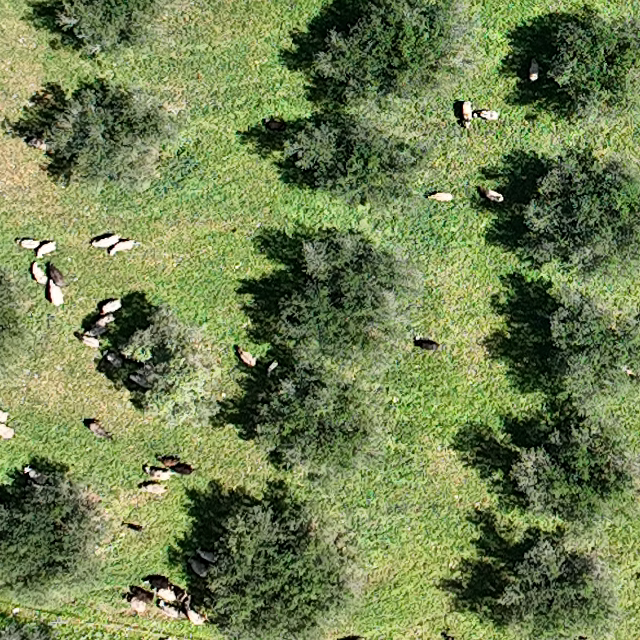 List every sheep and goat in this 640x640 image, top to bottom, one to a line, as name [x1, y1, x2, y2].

sheep [530, 59, 539, 81]
sheep [462, 101, 472, 129]
sheep [473, 110, 500, 120]
sheep [27, 139, 50, 151]
sheep [479, 184, 504, 203]
sheep [427, 193, 453, 202]
sheep [91, 233, 120, 247]
sheep [16, 239, 40, 249]
sheep [110, 239, 135, 257]
sheep [36, 241, 57, 259]
sheep [32, 261, 49, 285]
sheep [47, 263, 69, 287]
sheep [48, 280, 63, 305]
sheep [100, 298, 121, 315]
sheep [85, 315, 115, 335]
sheep [80, 335, 103, 348]
sheep [413, 340, 439, 350]
sheep [237, 348, 257, 367]
sheep [101, 350, 122, 368]
sheep [268, 361, 278, 373]
sheep [620, 365, 638, 378]
sheep [128, 375, 153, 389]
sheep [0, 405, 9, 422]
sheep [0, 419, 15, 439]
sheep [88, 421, 114, 441]
sheep [156, 454, 180, 466]
sheep [172, 462, 192, 475]
sheep [142, 464, 172, 481]
sheep [24, 465, 42, 478]
sheep [139, 484, 166, 494]
sheep [122, 520, 143, 532]
sheep [195, 547, 216, 563]
sheep [186, 557, 208, 578]
sheep [142, 575, 169, 590]
sheep [130, 585, 155, 603]
sheep [170, 585, 188, 601]
sheep [158, 589, 178, 605]
sheep [126, 593, 147, 612]
sheep [159, 600, 183, 620]
sheep [186, 607, 206, 626]